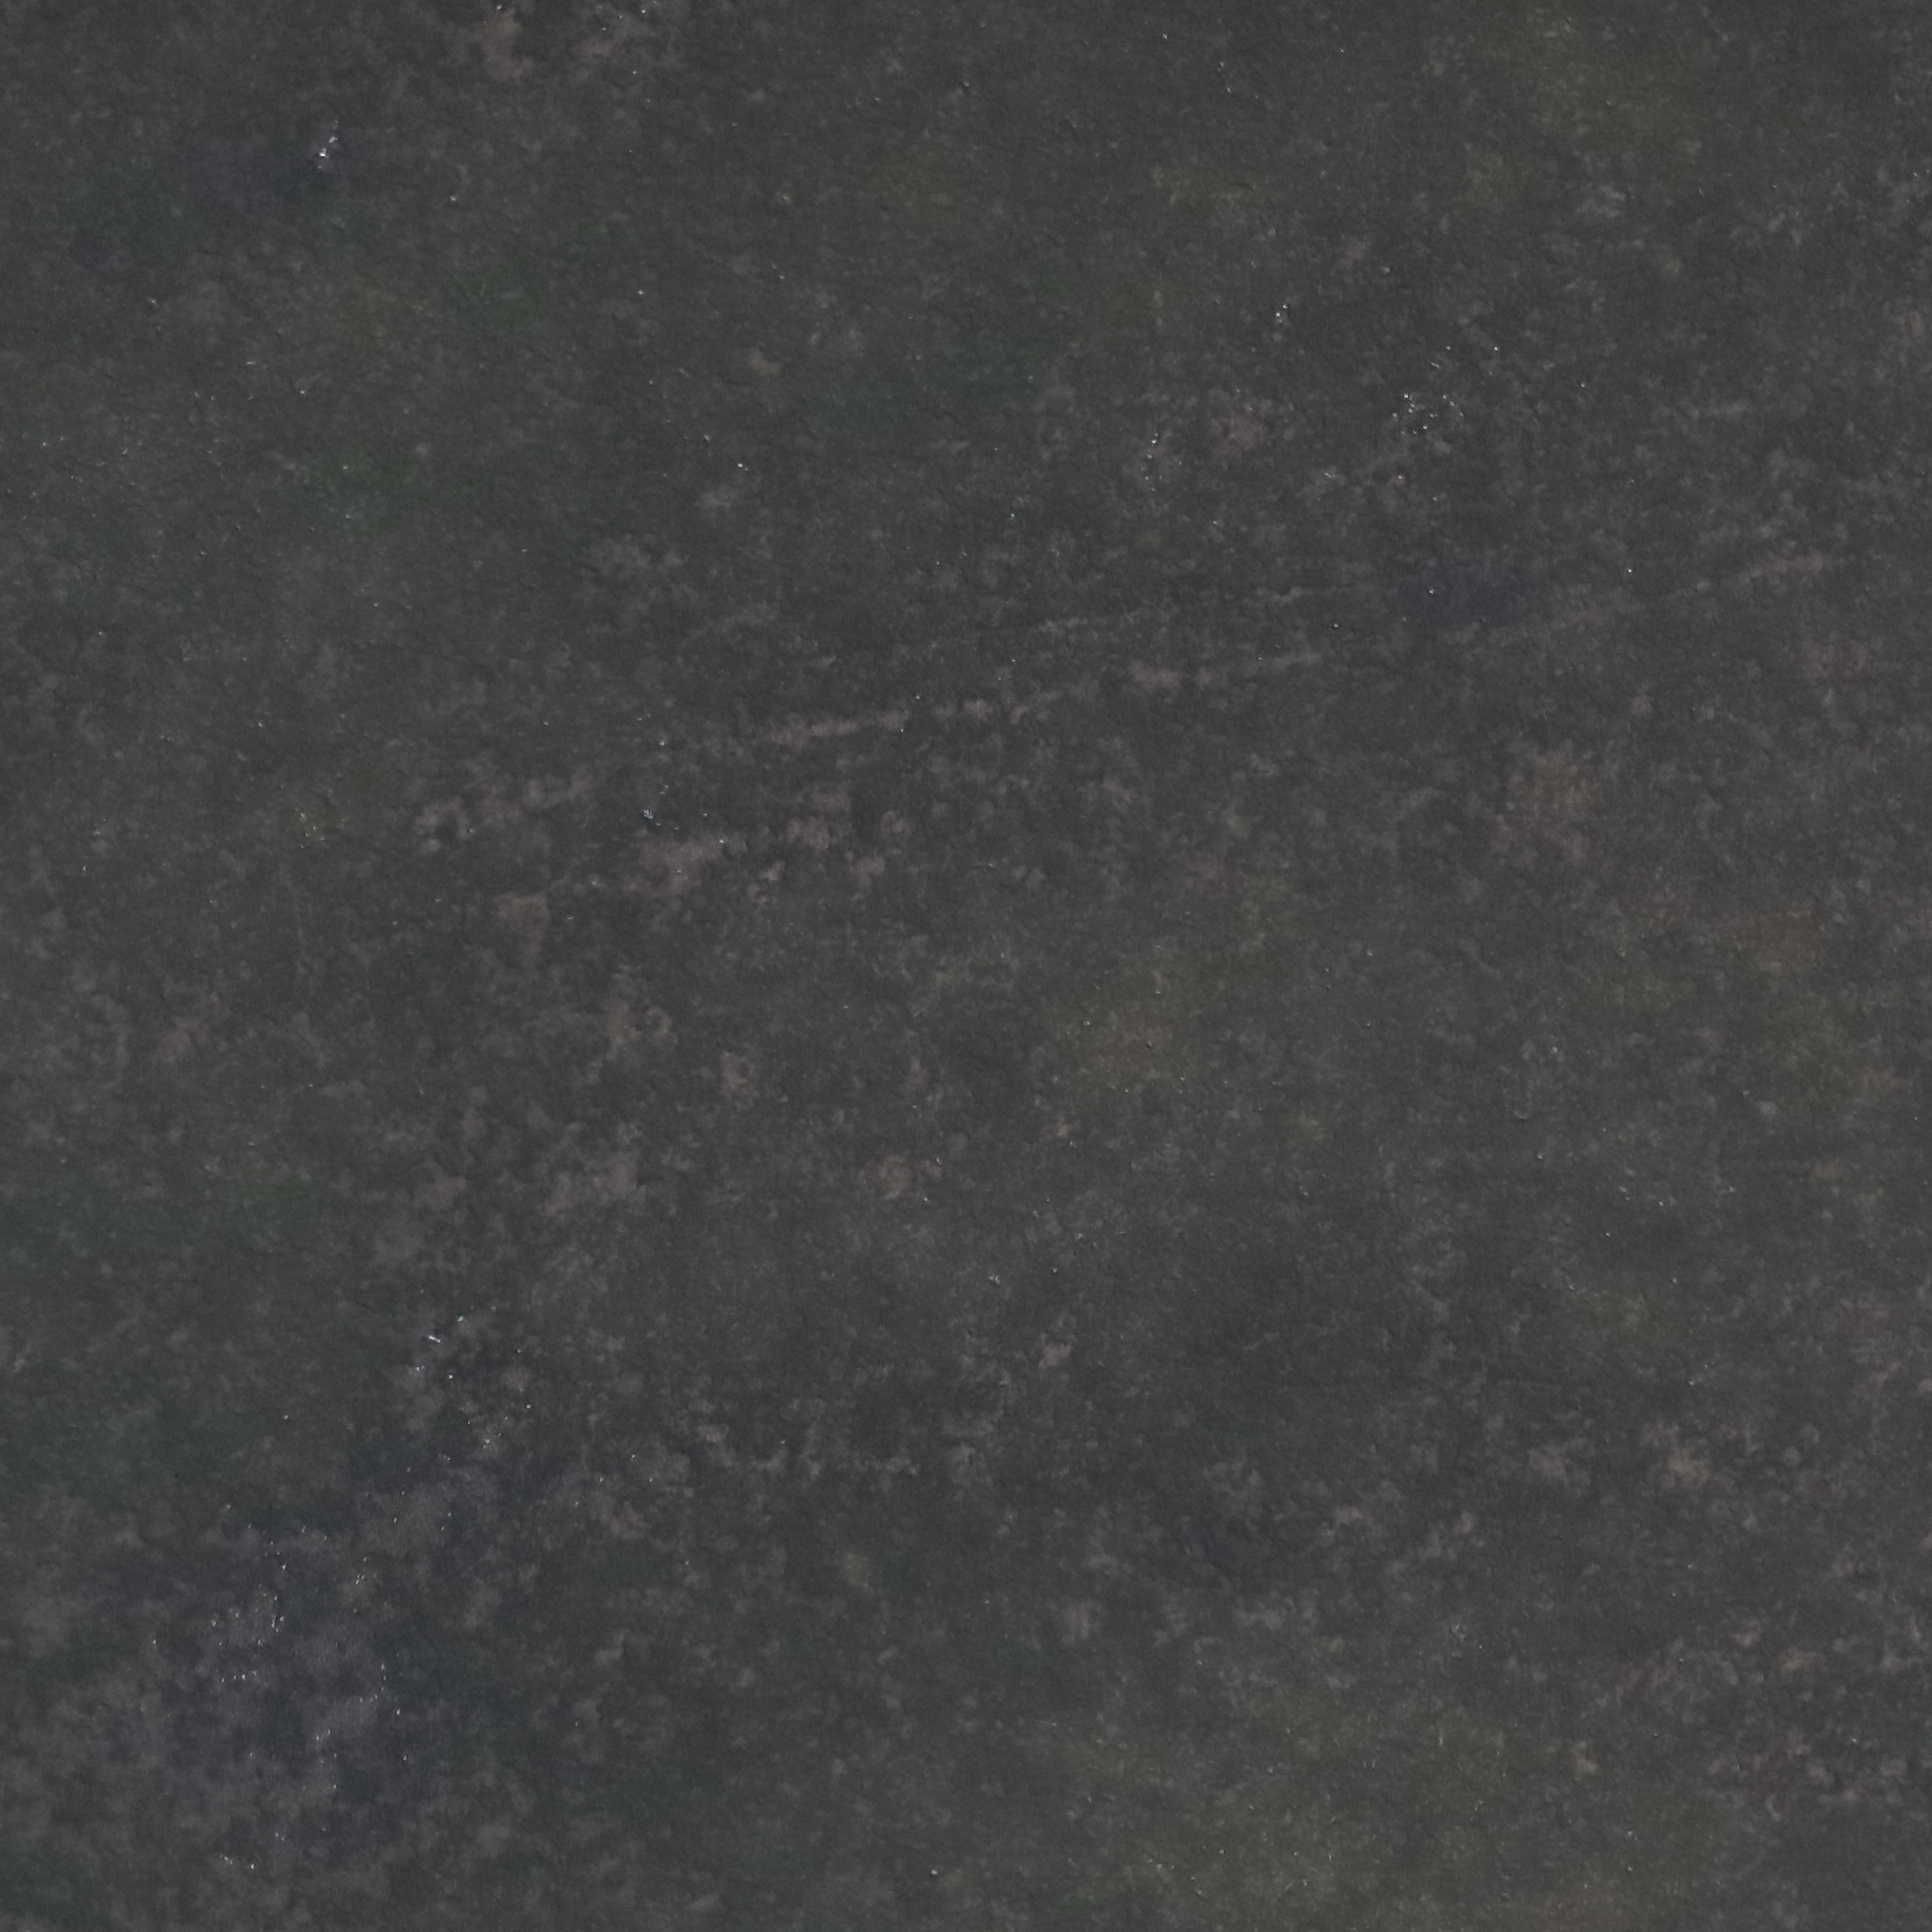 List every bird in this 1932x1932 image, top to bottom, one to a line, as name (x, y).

None